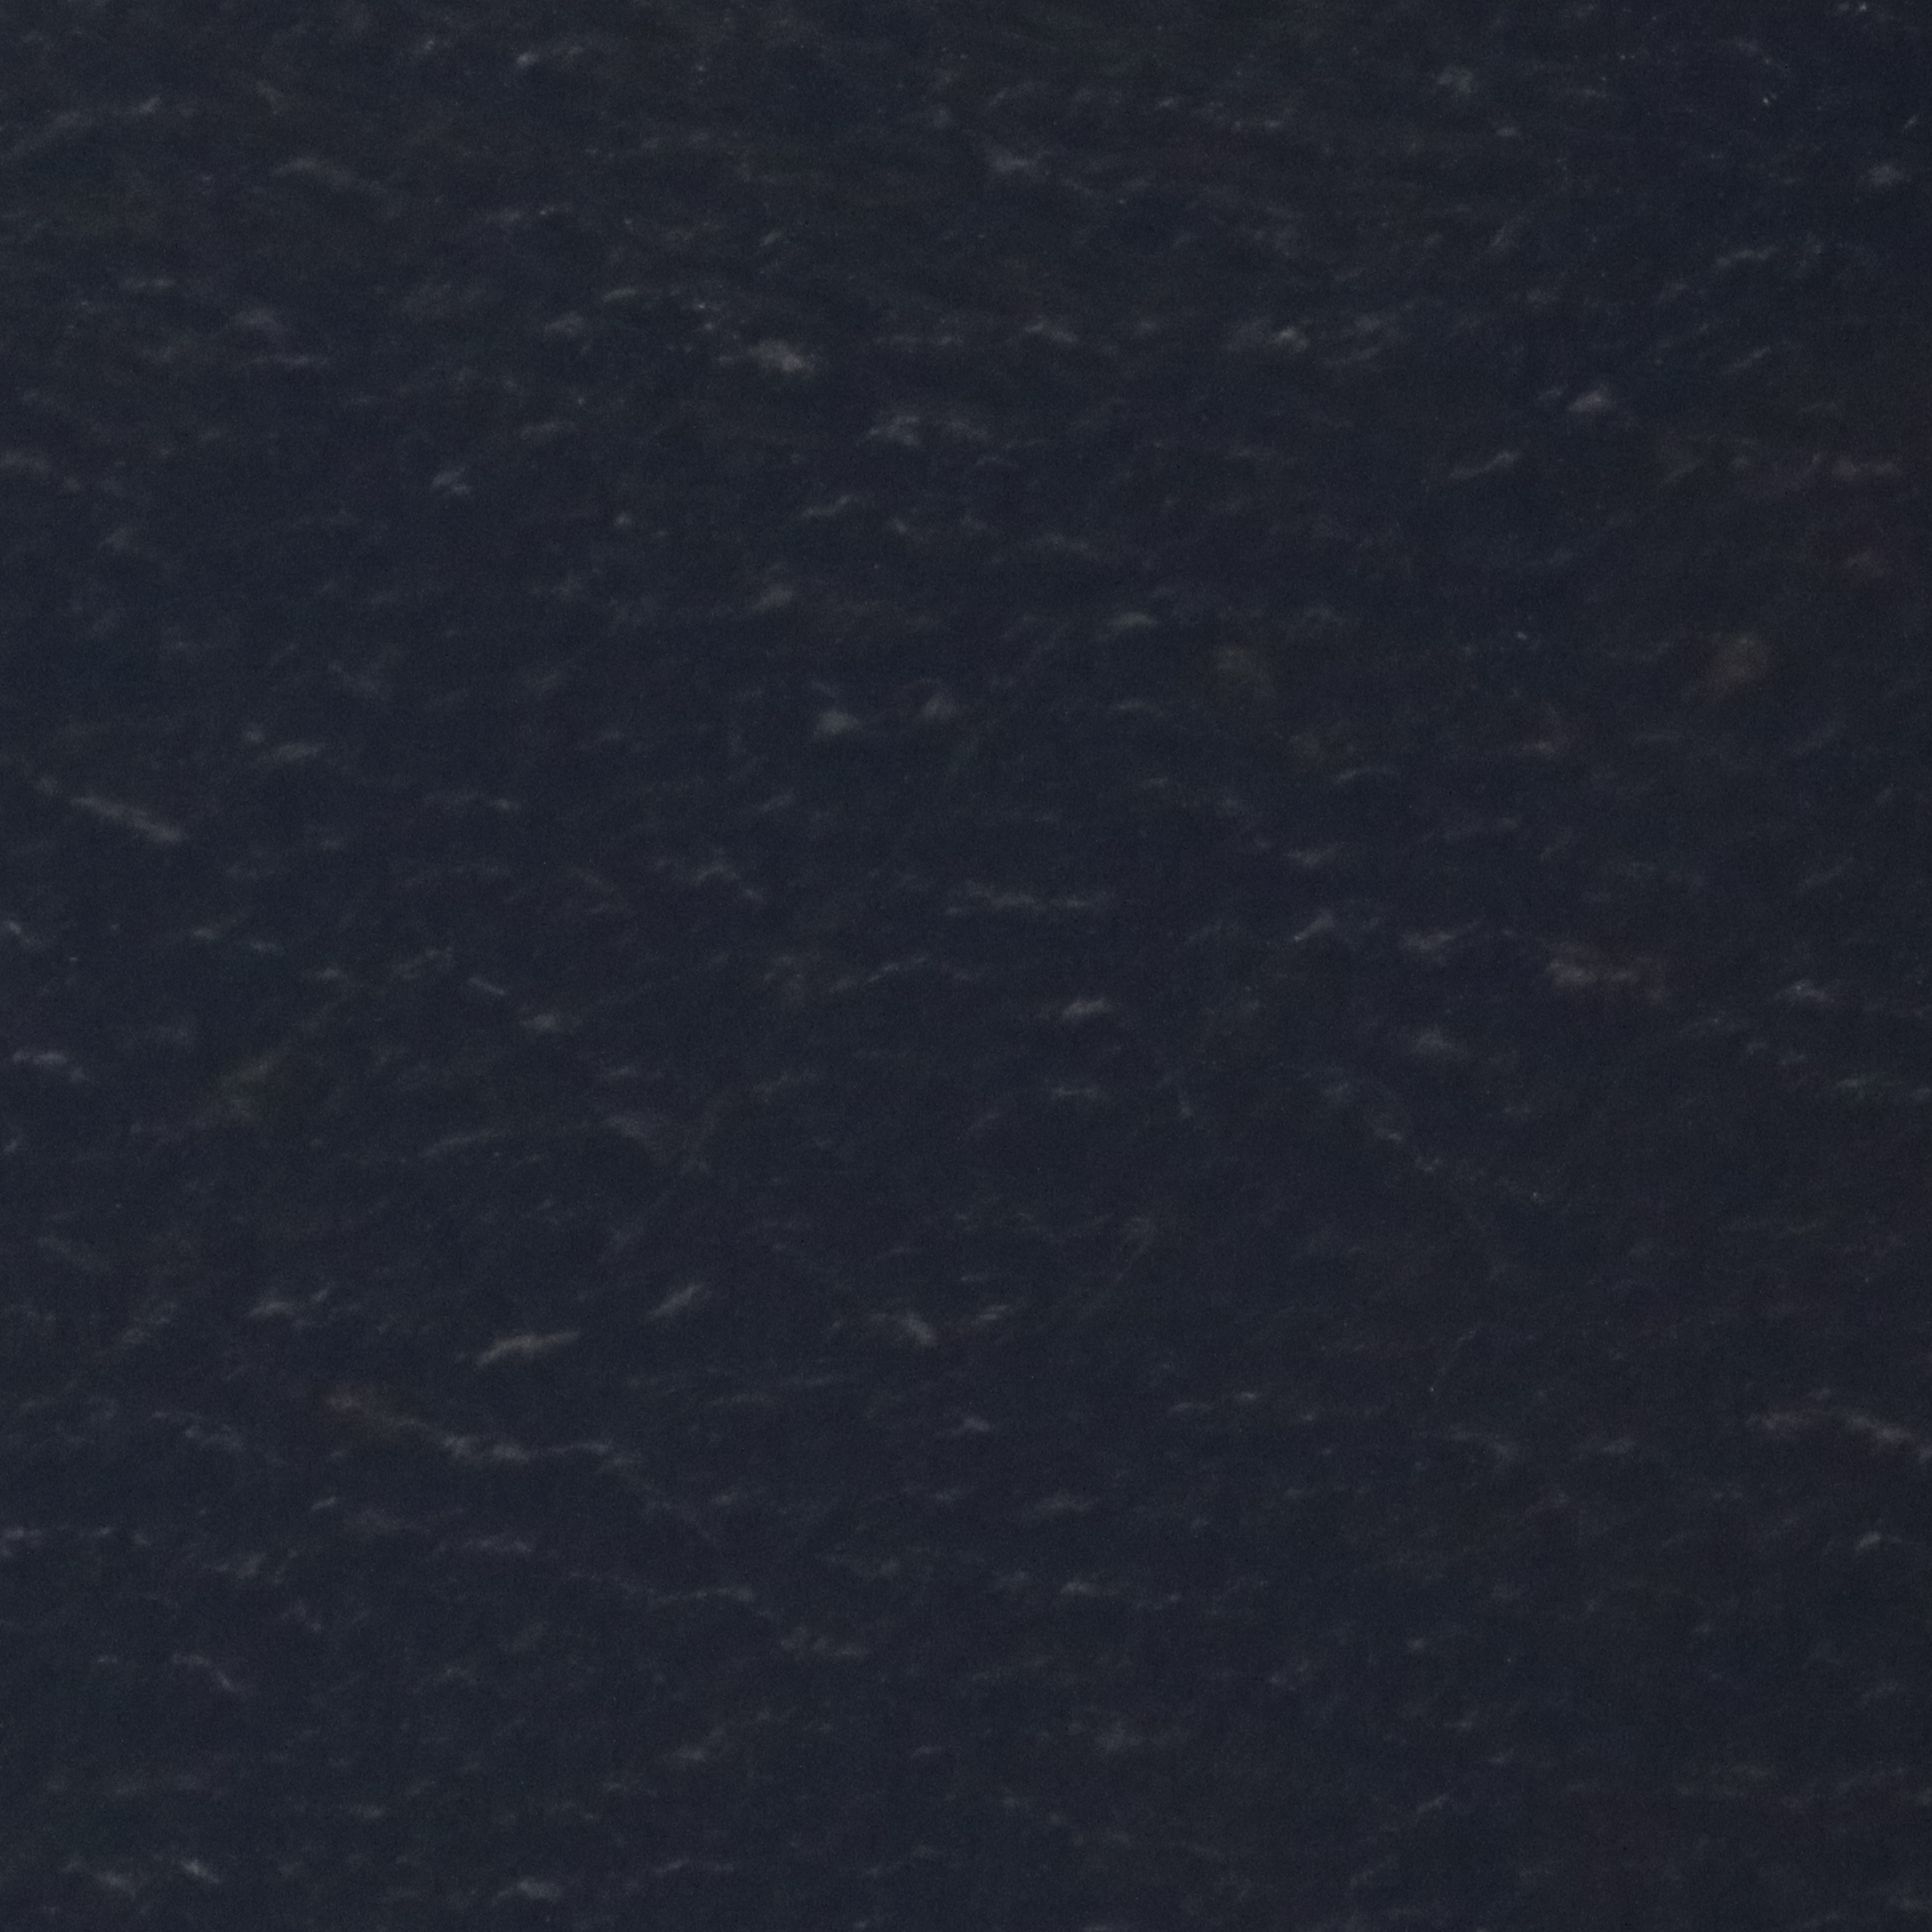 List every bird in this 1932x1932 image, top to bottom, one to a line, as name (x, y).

None